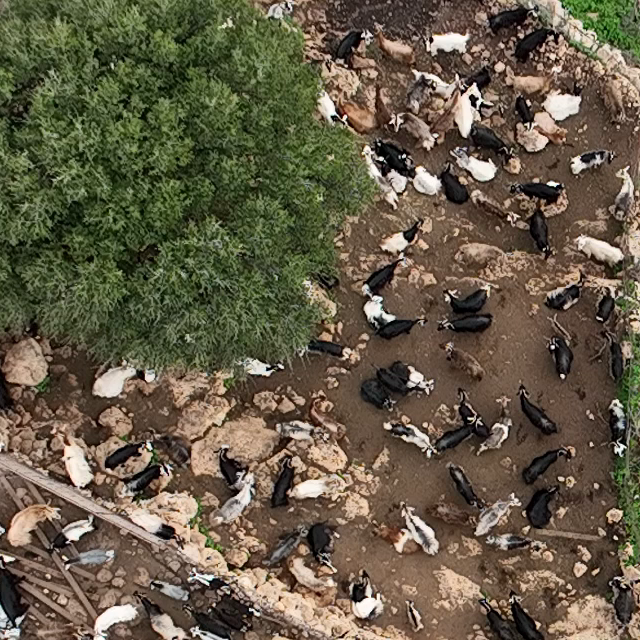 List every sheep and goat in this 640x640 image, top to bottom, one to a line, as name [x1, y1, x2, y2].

goat [268, 1, 292, 32]
goat [490, 2, 538, 33]
goat [372, 22, 416, 64]
goat [424, 27, 468, 57]
goat [337, 28, 372, 61]
goat [513, 28, 559, 61]
goat [462, 66, 488, 107]
goat [509, 66, 562, 94]
goat [413, 69, 459, 99]
goat [405, 74, 436, 111]
goat [432, 77, 466, 144]
goat [602, 79, 627, 123]
goat [374, 84, 393, 133]
goat [336, 85, 379, 134]
goat [317, 88, 349, 129]
goat [542, 88, 581, 120]
goat [456, 93, 474, 138]
goat [515, 95, 536, 132]
goat [534, 111, 565, 143]
goat [390, 113, 435, 151]
goat [469, 126, 513, 164]
goat [375, 139, 408, 170]
goat [361, 145, 400, 209]
goat [449, 147, 497, 182]
goat [570, 150, 615, 176]
goat [376, 159, 409, 192]
goat [441, 160, 470, 203]
goat [413, 165, 441, 194]
goat [613, 165, 636, 220]
goat [511, 181, 561, 206]
goat [472, 194, 521, 226]
goat [530, 208, 555, 259]
goat [378, 217, 422, 254]
goat [576, 234, 623, 265]
goat [362, 253, 407, 295]
goat [546, 269, 587, 312]
goat [305, 270, 339, 289]
goat [301, 279, 338, 318]
goat [442, 284, 489, 312]
goat [595, 285, 615, 323]
goat [362, 295, 397, 330]
goat [437, 313, 494, 332]
goat [547, 314, 572, 343]
goat [374, 316, 428, 341]
goat [600, 329, 624, 383]
goat [543, 335, 574, 379]
goat [305, 337, 354, 361]
goat [438, 342, 486, 382]
goat [0, 352, 14, 410]
goat [236, 355, 285, 377]
goat [388, 360, 435, 395]
goat [372, 363, 425, 399]
goat [90, 364, 136, 397]
goat [361, 378, 397, 412]
goat [516, 382, 556, 435]
goat [457, 387, 489, 437]
goat [475, 393, 512, 455]
goat [309, 394, 347, 440]
goat [608, 398, 628, 457]
goat [436, 413, 481, 452]
goat [0, 419, 6, 453]
goat [383, 420, 437, 458]
goat [275, 421, 330, 441]
goat [51, 427, 94, 487]
goat [150, 431, 191, 468]
goat [104, 441, 152, 471]
goat [212, 443, 245, 489]
goat [522, 445, 572, 485]
goat [270, 455, 295, 507]
goat [447, 461, 486, 509]
goat [117, 462, 173, 497]
goat [216, 472, 256, 521]
goat [287, 476, 339, 500]
goat [525, 485, 559, 528]
goat [473, 493, 521, 533]
goat [0, 500, 5, 536]
goat [429, 500, 479, 529]
goat [400, 501, 440, 555]
goat [7, 504, 61, 548]
goat [130, 506, 186, 551]
goat [47, 513, 94, 556]
goat [370, 519, 422, 555]
goat [306, 520, 337, 572]
goat [263, 524, 308, 566]
goat [486, 533, 546, 552]
goat [59, 549, 115, 570]
goat [289, 555, 336, 592]
goat [0, 556, 30, 627]
goat [188, 567, 235, 596]
goat [350, 569, 384, 618]
goat [612, 577, 634, 623]
goat [149, 580, 189, 602]
goat [218, 586, 261, 619]
goat [509, 588, 545, 639]
goat [133, 591, 191, 639]
goat [477, 598, 517, 639]
goat [405, 600, 424, 631]
goat [207, 602, 249, 633]
goat [91, 604, 138, 639]
goat [182, 604, 234, 639]
goat [191, 625, 237, 639]
goat [270, 633, 308, 639]